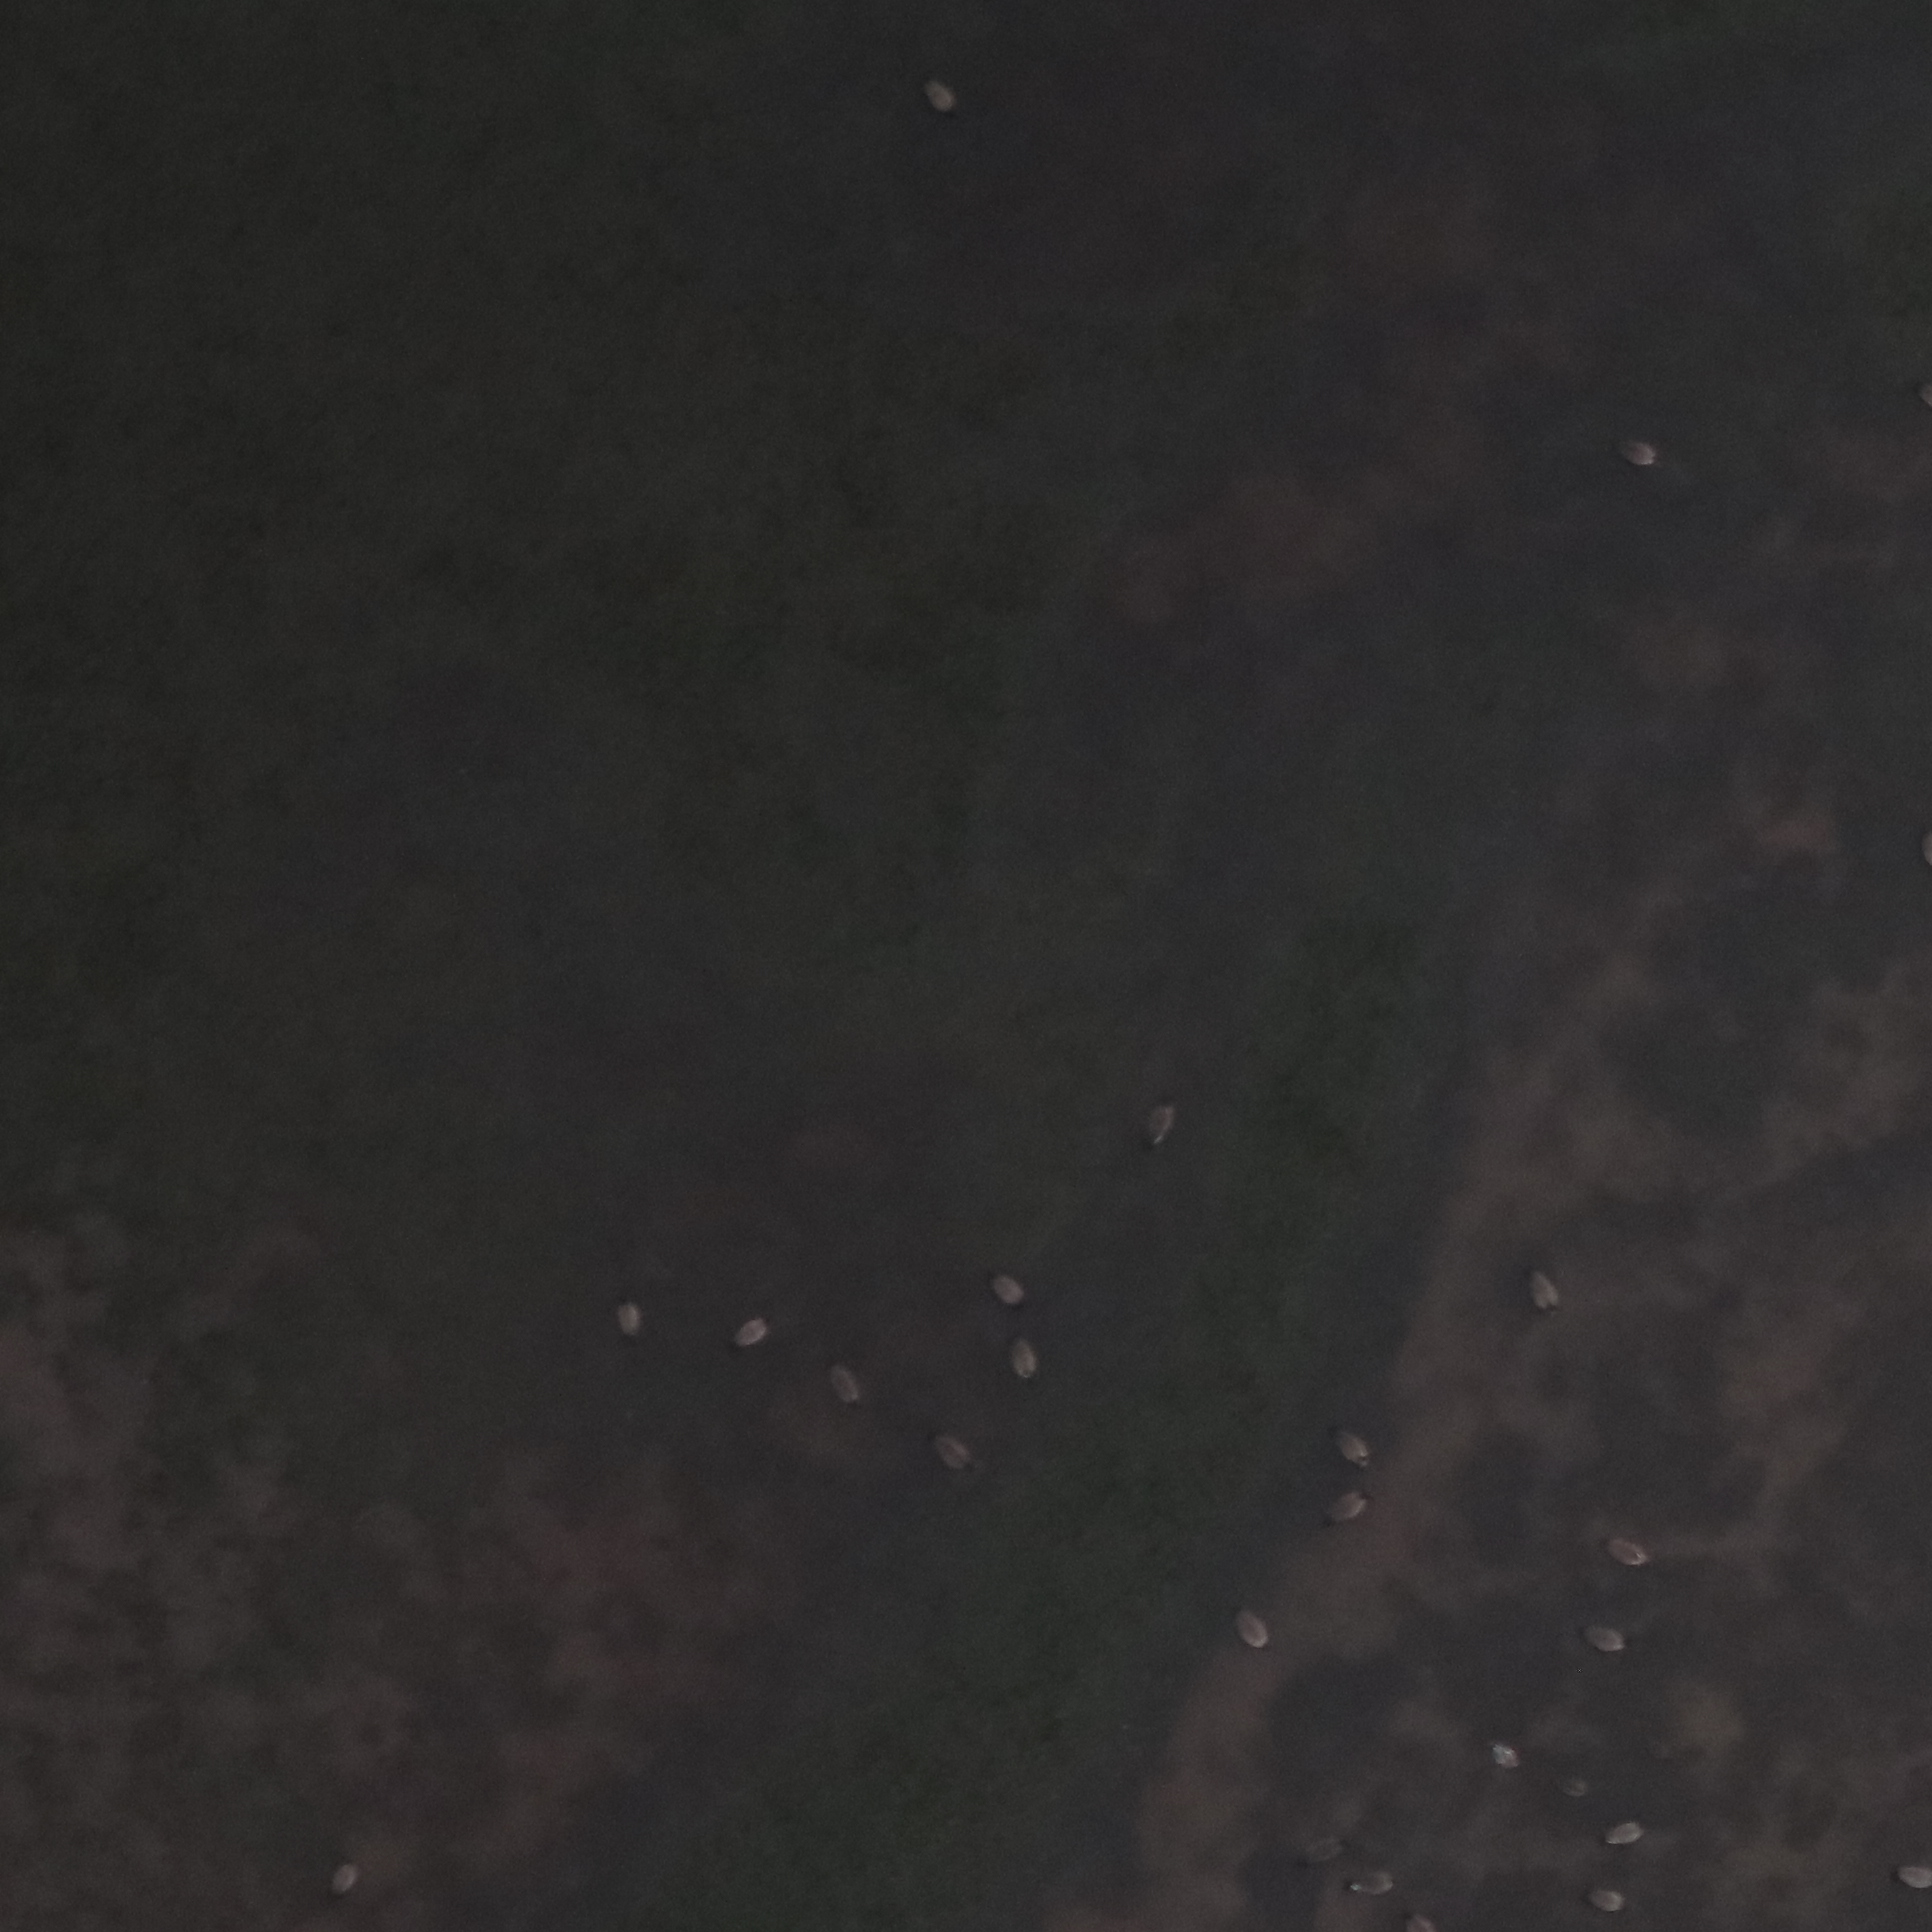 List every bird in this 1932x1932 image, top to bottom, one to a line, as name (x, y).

Canada goose (938, 88)
Canada goose (1638, 456)
Canada goose (1160, 1125)
Canada goose (1001, 1277)
Canada goose (1549, 1295)
Canada goose (631, 1321)
Canada goose (748, 1333)
Canada goose (1028, 1362)
Canada goose (844, 1386)
Canada goose (959, 1441)
Canada goose (1351, 1451)
Canada goose (1355, 1512)
Canada goose (1625, 1549)
Canada goose (1608, 1623)
Canada goose (1261, 1626)
Canada goose (1500, 1747)
Canada goose (1628, 1835)
Canada goose (1324, 1845)
Canada goose (341, 1869)
Canada goose (1921, 1871)
Canada goose (1368, 1883)
Canada goose (1602, 1900)